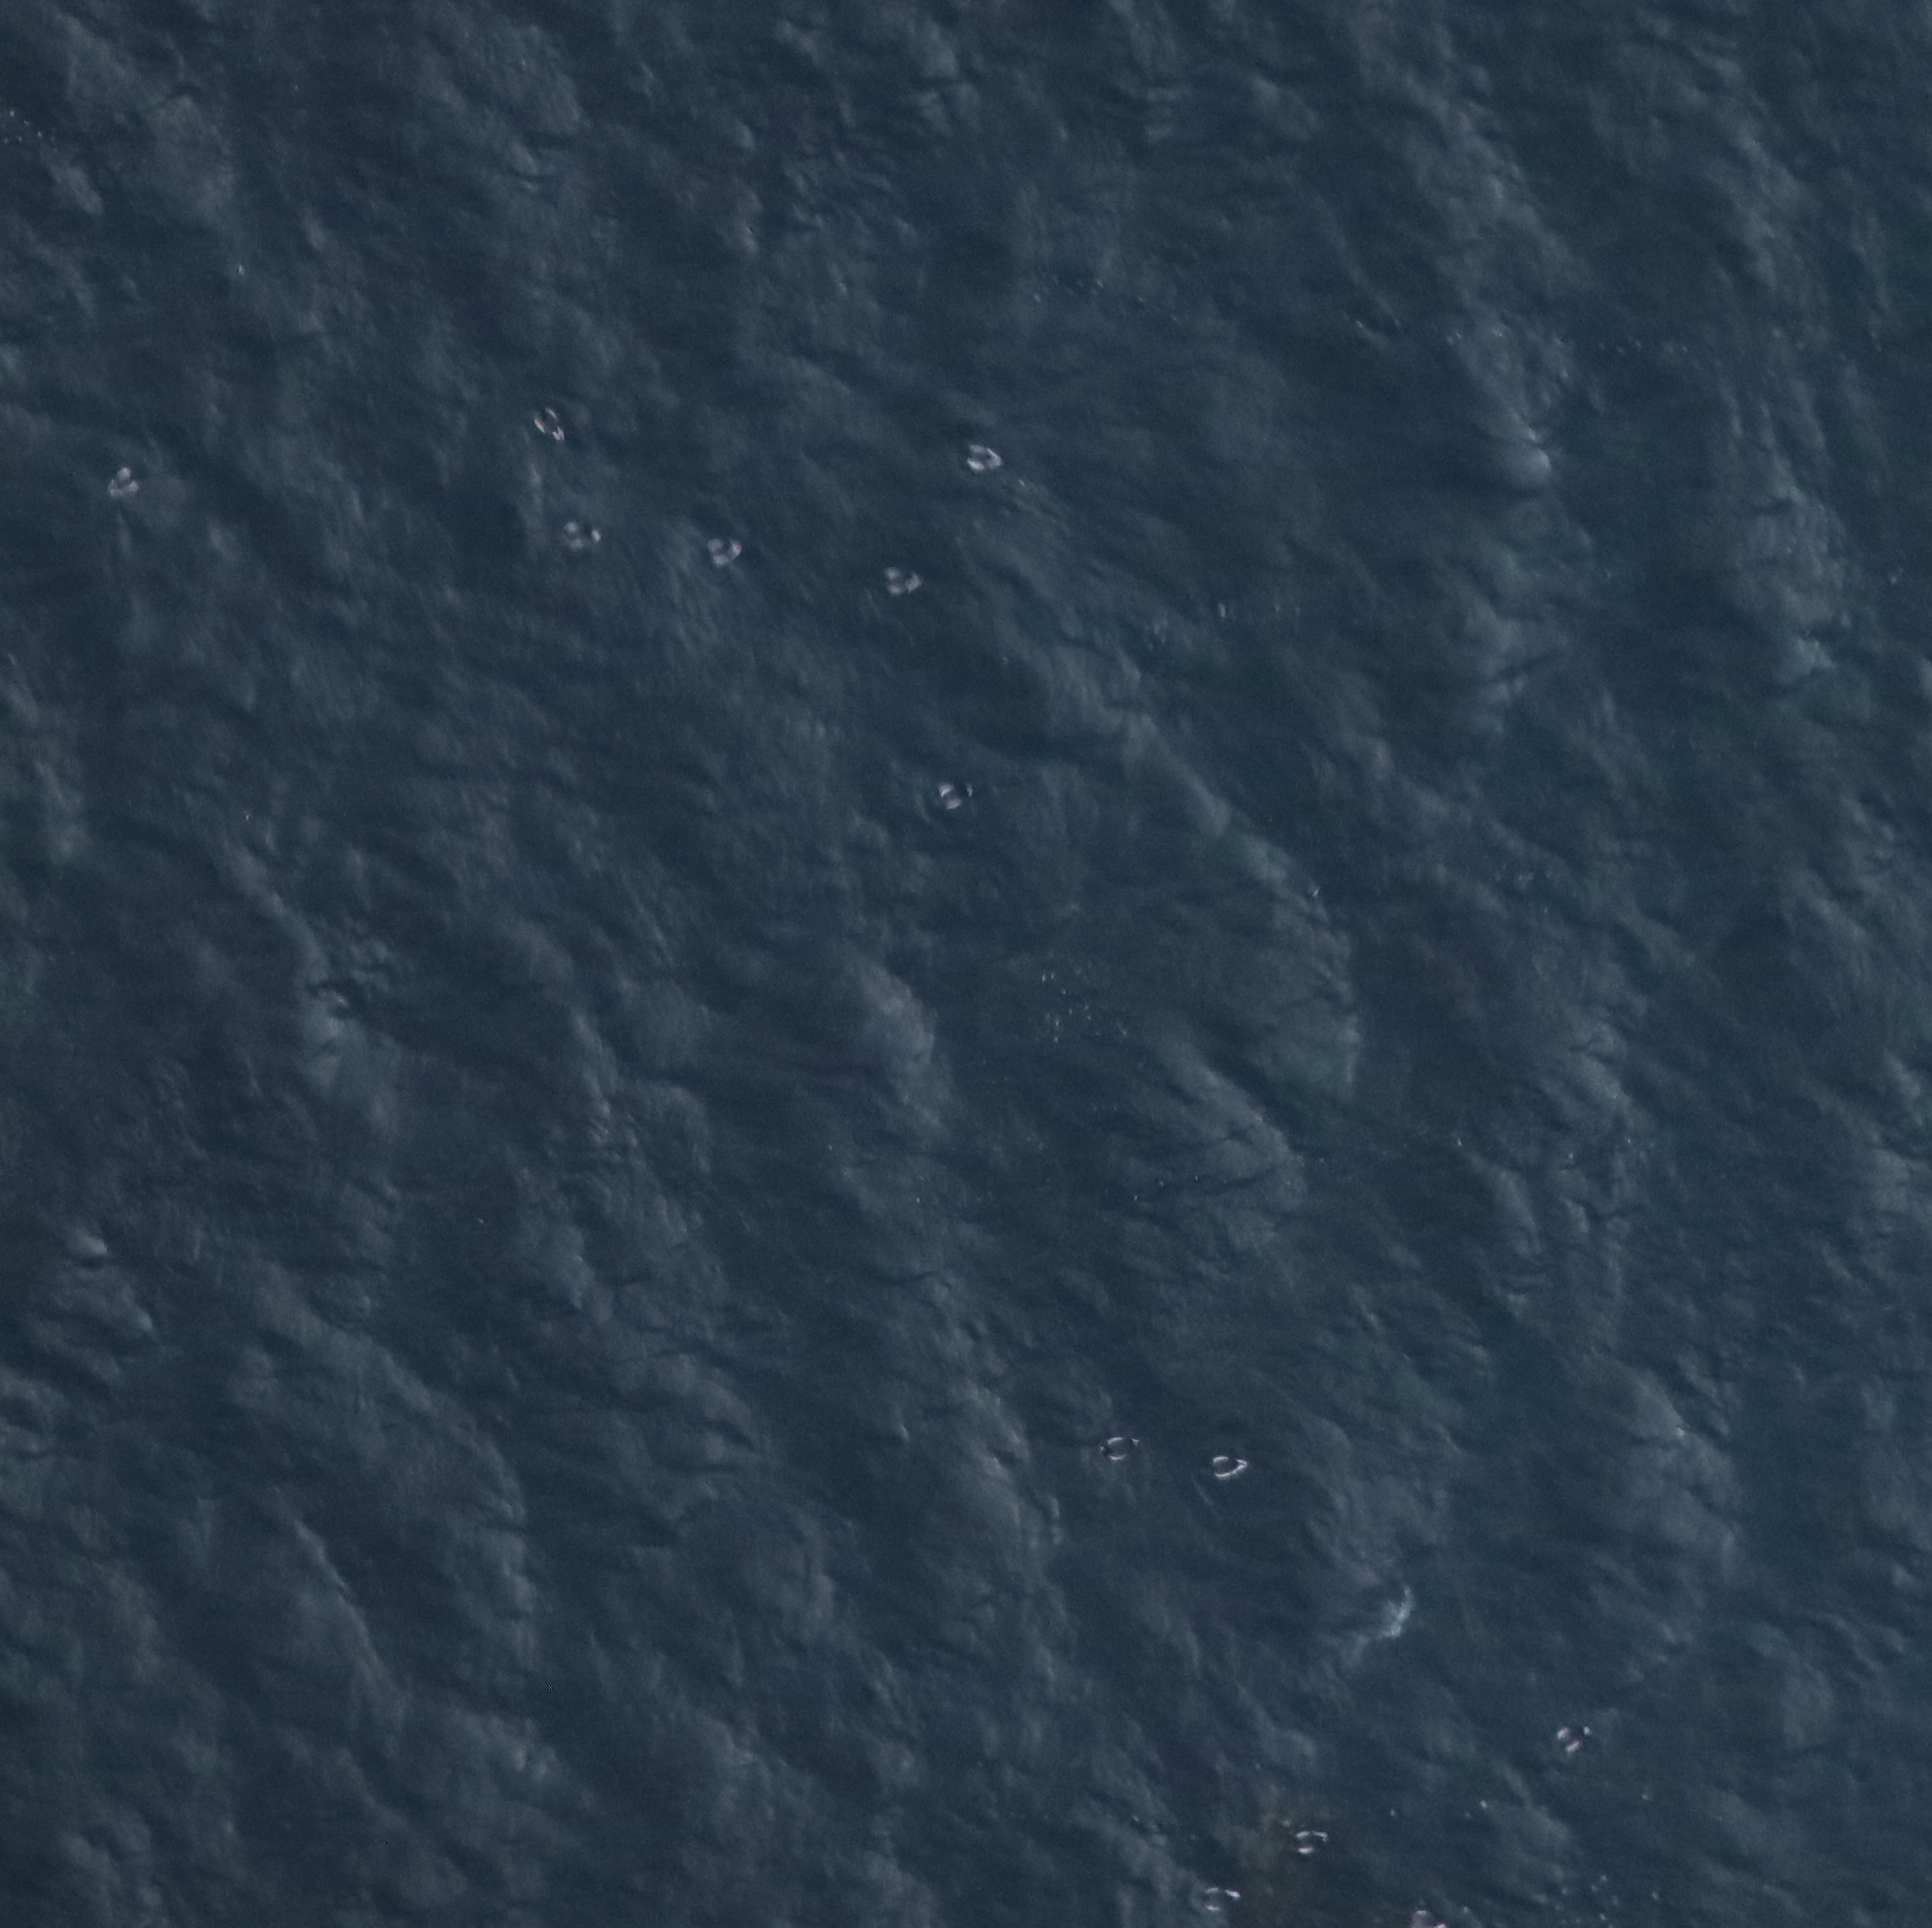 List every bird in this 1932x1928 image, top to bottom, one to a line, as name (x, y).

brant (546, 422)
brant (982, 456)
brant (122, 480)
brant (576, 534)
brant (723, 549)
brant (899, 583)
brant (954, 796)
brant (1116, 1448)
brant (1224, 1467)
brant (1570, 1741)
brant (1307, 1841)
brant (1216, 1900)
brant (1423, 1922)